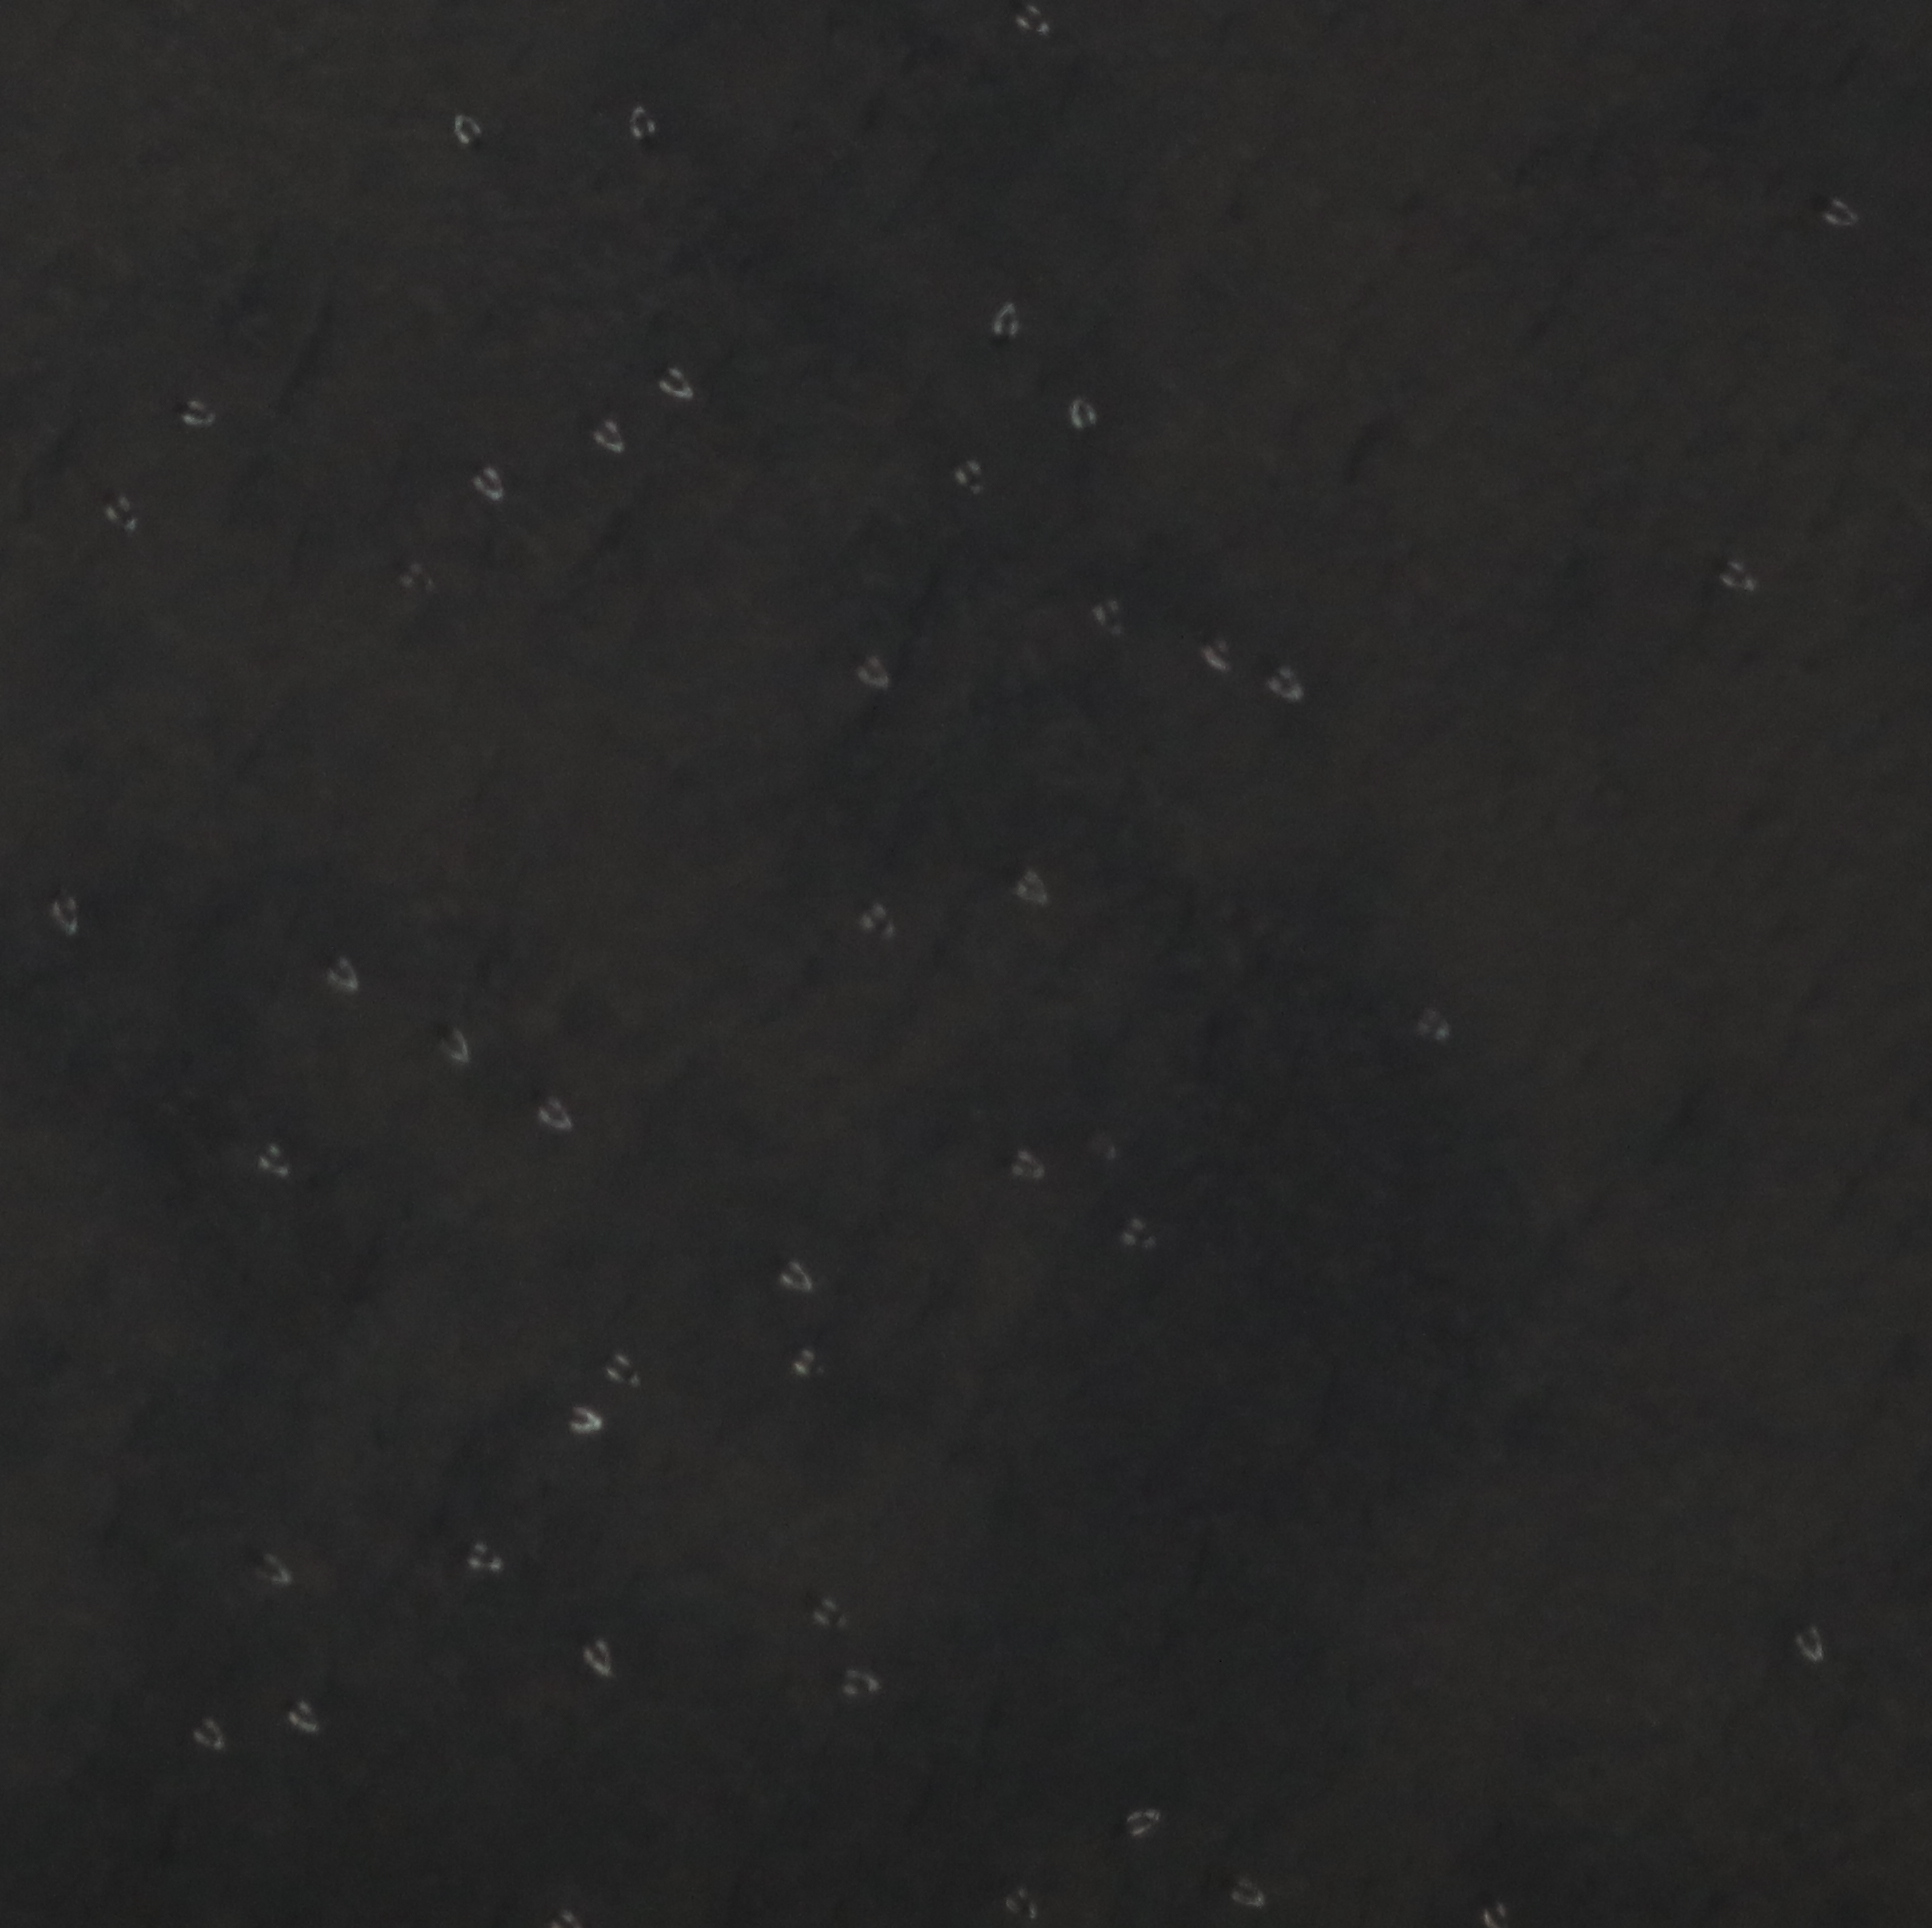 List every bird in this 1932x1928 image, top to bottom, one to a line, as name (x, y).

brant (1032, 15)
brant (636, 122)
brant (464, 131)
brant (1837, 213)
brant (1003, 322)
brant (678, 387)
brant (199, 411)
brant (1083, 419)
brant (600, 441)
brant (486, 483)
brant (974, 483)
brant (121, 517)
brant (1734, 573)
brant (415, 575)
brant (1113, 608)
brant (1219, 653)
brant (884, 679)
brant (1285, 686)
brant (1033, 897)
brant (66, 910)
brant (873, 920)
brant (349, 968)
brant (1433, 1024)
brant (458, 1054)
brant (553, 1115)
brant (1023, 1158)
brant (279, 1159)
brant (1136, 1235)
brant (800, 1272)
brant (625, 1366)
brant (800, 1366)
brant (579, 1417)
brant (487, 1548)
brant (272, 1568)
brant (831, 1616)
brant (1809, 1643)
brant (597, 1651)
brant (857, 1683)
brant (301, 1725)
brant (222, 1734)
brant (1141, 1820)
brant (1249, 1891)
brant (1016, 1906)